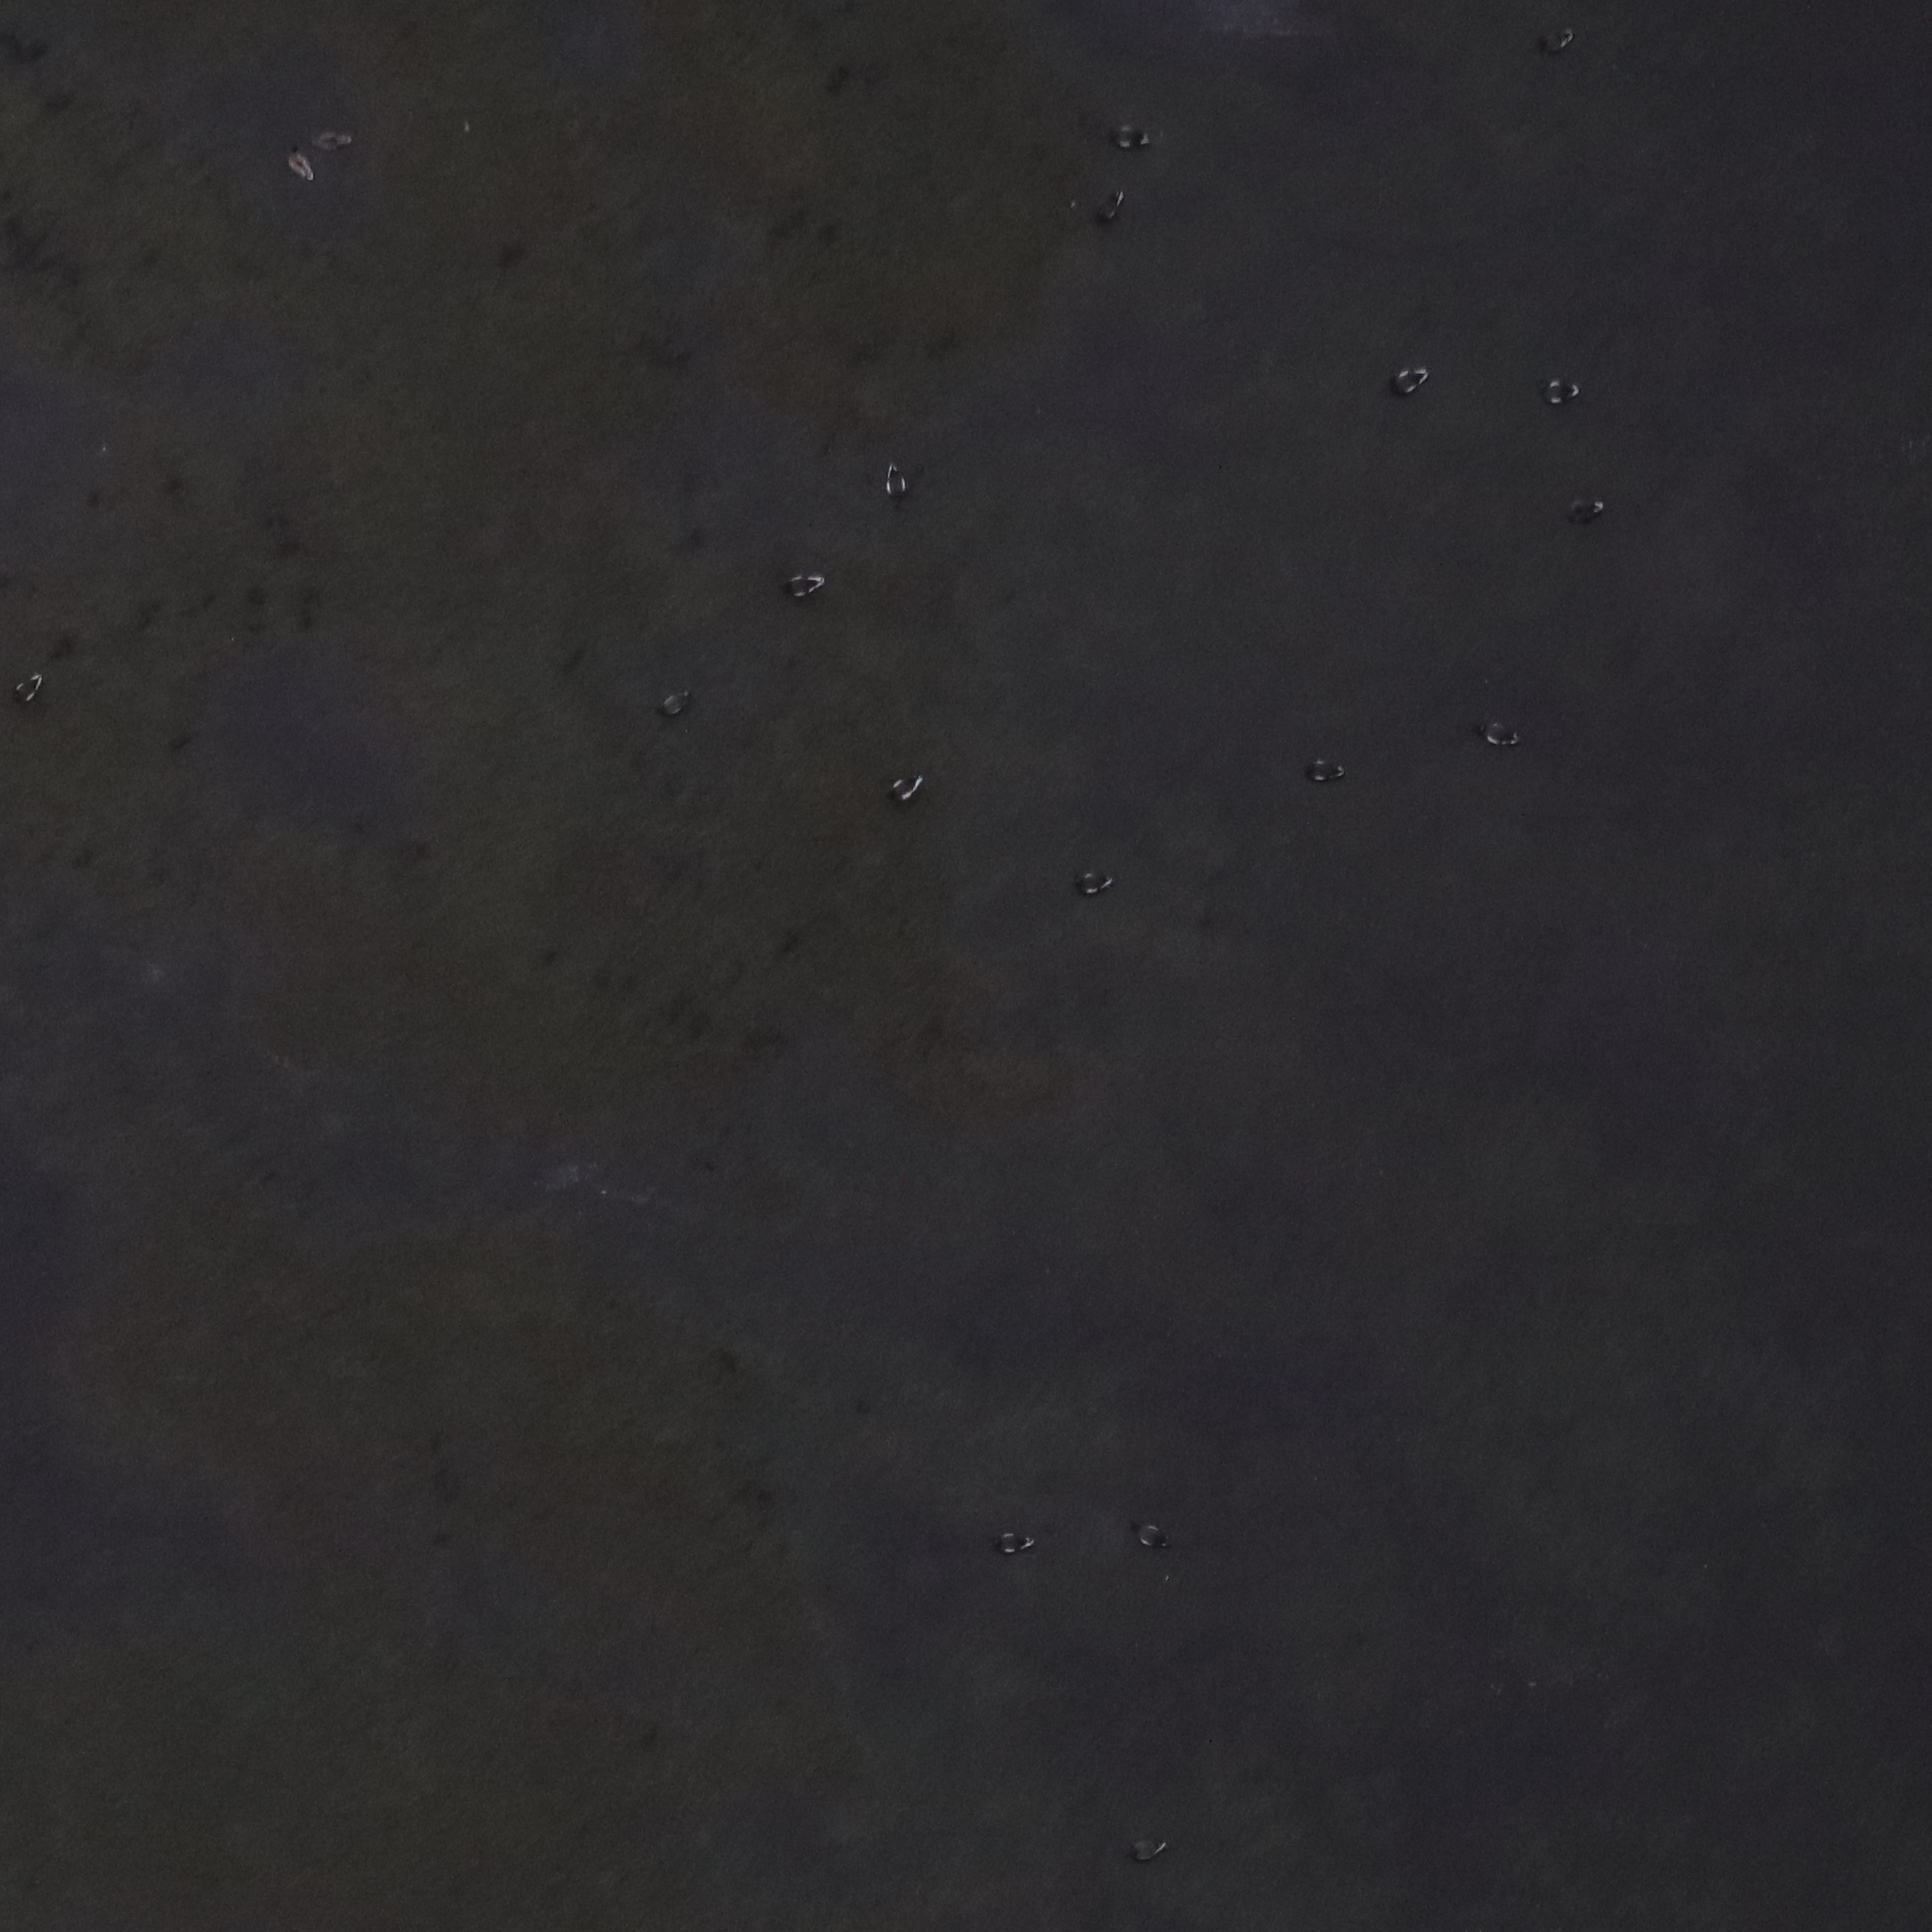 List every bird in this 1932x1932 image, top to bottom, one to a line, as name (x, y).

brant (1553, 44)
brant (1132, 138)
other bird (332, 139)
other bird (298, 167)
brant (1106, 207)
brant (1407, 382)
brant (1561, 391)
brant (897, 481)
brant (1585, 510)
brant (803, 586)
brant (27, 690)
brant (675, 705)
brant (1500, 734)
brant (1322, 769)
brant (906, 789)
brant (1096, 884)
brant (1152, 1536)
brant (1016, 1541)
brant (1148, 1849)